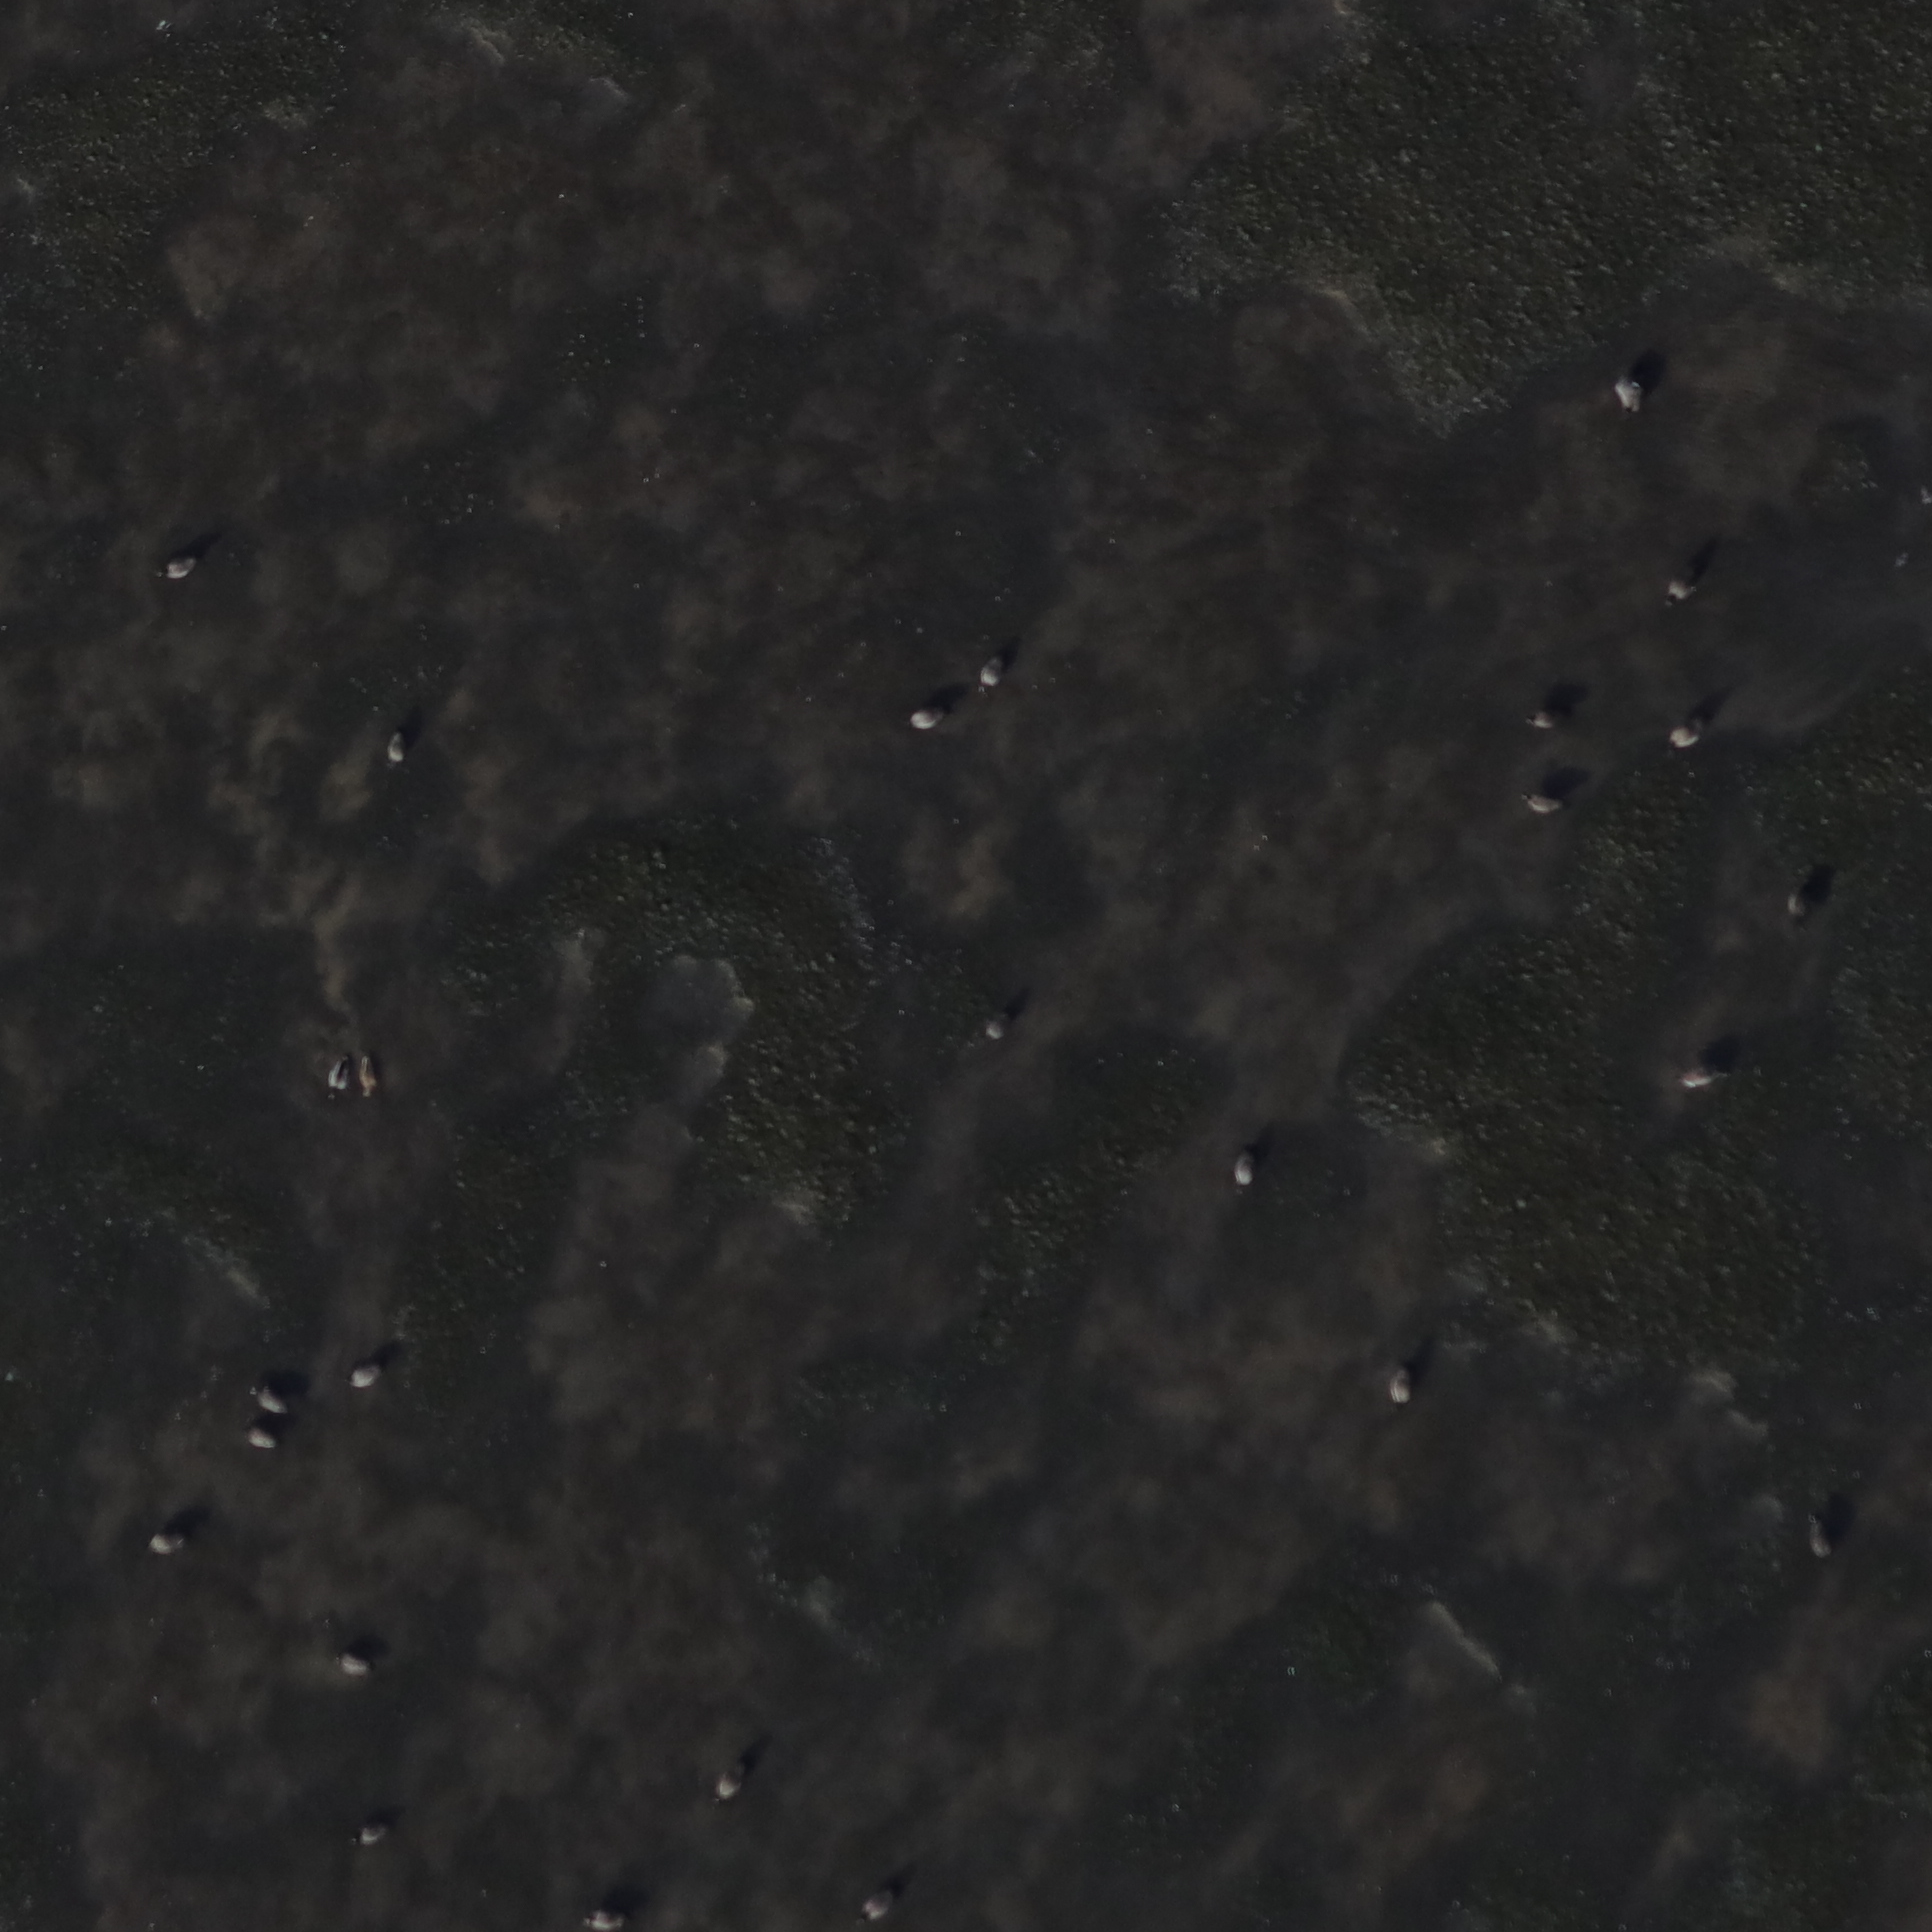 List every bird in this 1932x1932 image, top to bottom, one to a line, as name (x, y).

Canada goose (1627, 392)
Canada goose (179, 569)
Canada goose (1687, 584)
Canada goose (990, 678)
Canada goose (1543, 716)
Canada goose (923, 719)
Canada goose (1678, 731)
Canada goose (401, 753)
Canada goose (1538, 791)
Canada goose (1799, 902)
Canada goose (992, 1030)
brant (369, 1074)
Canada goose (1700, 1077)
brant (334, 1078)
Canada goose (1246, 1177)
Canada goose (366, 1373)
Canada goose (1399, 1383)
Canada goose (269, 1398)
Canada goose (262, 1441)
Canada goose (158, 1541)
Canada goose (1824, 1542)
Canada goose (354, 1669)
Canada goose (729, 1786)
Canada goose (368, 1834)
Canada goose (878, 1904)
Canada goose (602, 1914)